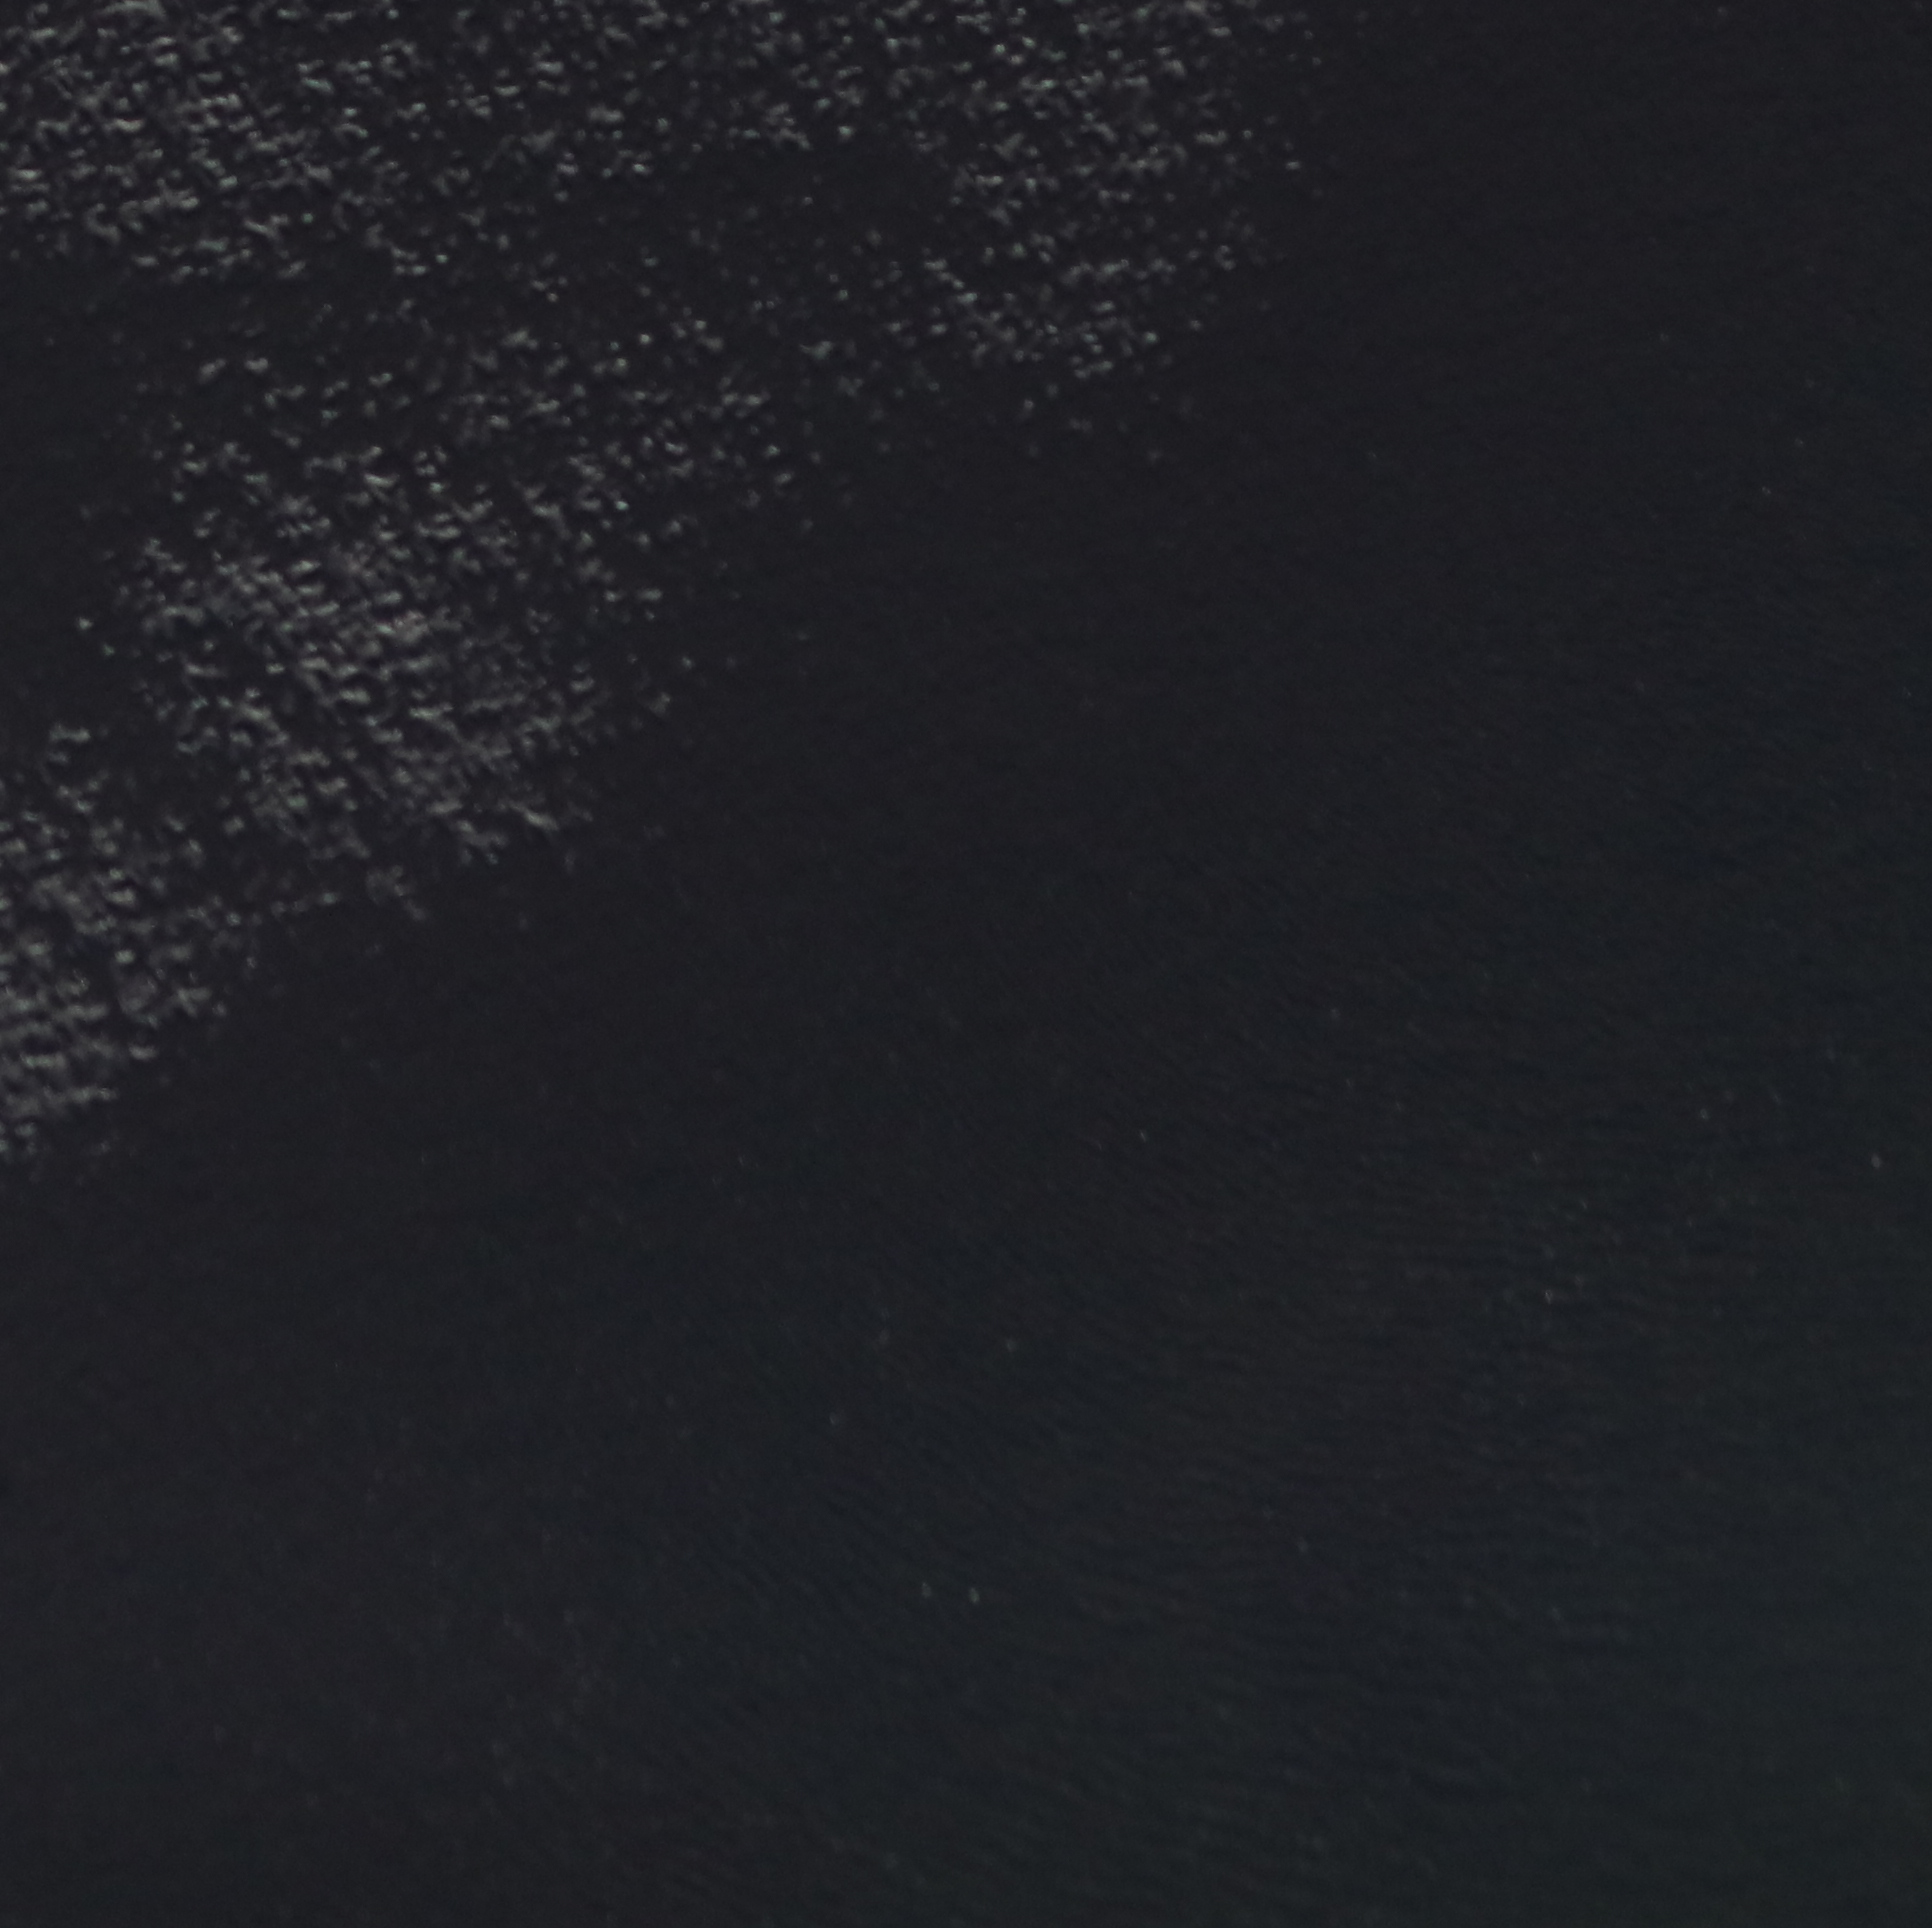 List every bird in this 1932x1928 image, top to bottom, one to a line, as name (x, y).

None